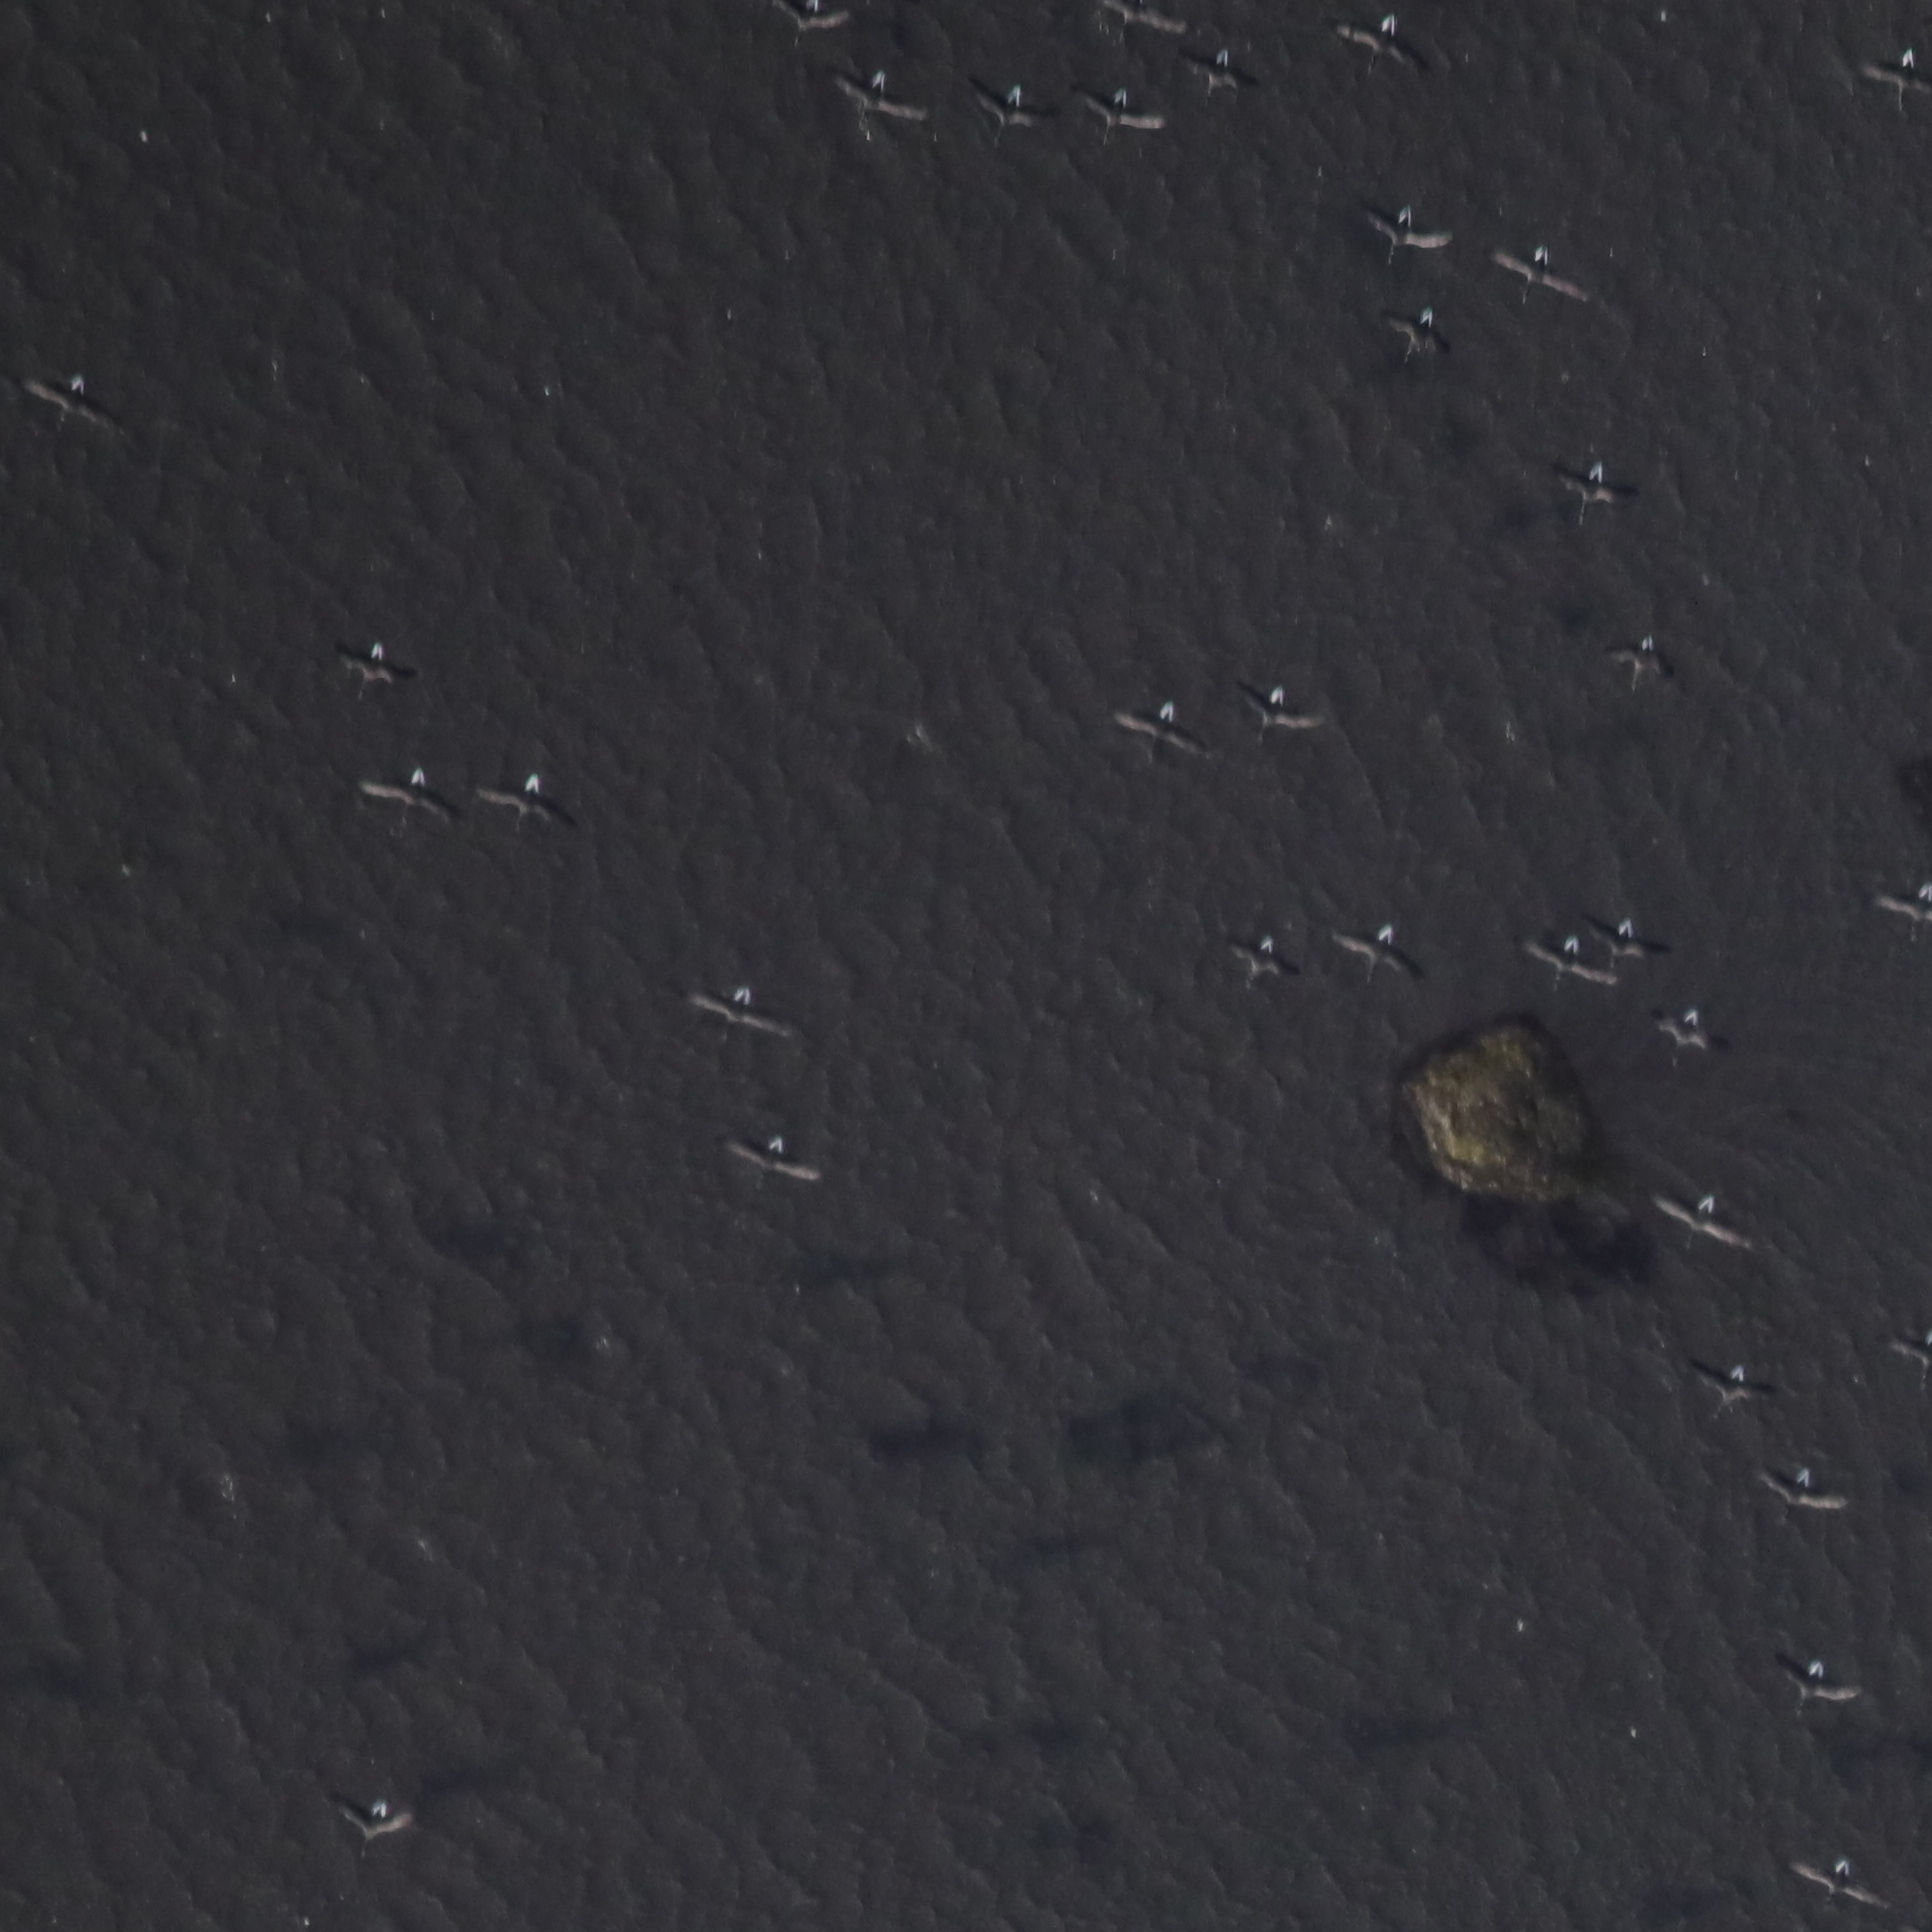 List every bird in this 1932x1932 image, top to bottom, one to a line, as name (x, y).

brant (1131, 8)
brant (811, 16)
brant (1385, 39)
brant (1220, 71)
brant (1901, 76)
brant (873, 100)
brant (1007, 112)
brant (1110, 115)
brant (1397, 230)
brant (1536, 273)
brant (1414, 336)
brant (72, 403)
brant (1591, 495)
brant (1639, 660)
brant (371, 670)
brant (1267, 710)
brant (1154, 723)
brant (413, 796)
brant (527, 799)
brant (1920, 912)
brant (1621, 943)
brant (1382, 949)
brant (1264, 959)
brant (1565, 962)
brant (734, 1007)
brant (1683, 1028)
brant (768, 1156)
brant (1700, 1221)
brant (1932, 1352)
brant (1730, 1384)
brant (1793, 1491)
brant (1807, 1681)
brant (372, 1827)
brant (1835, 1875)